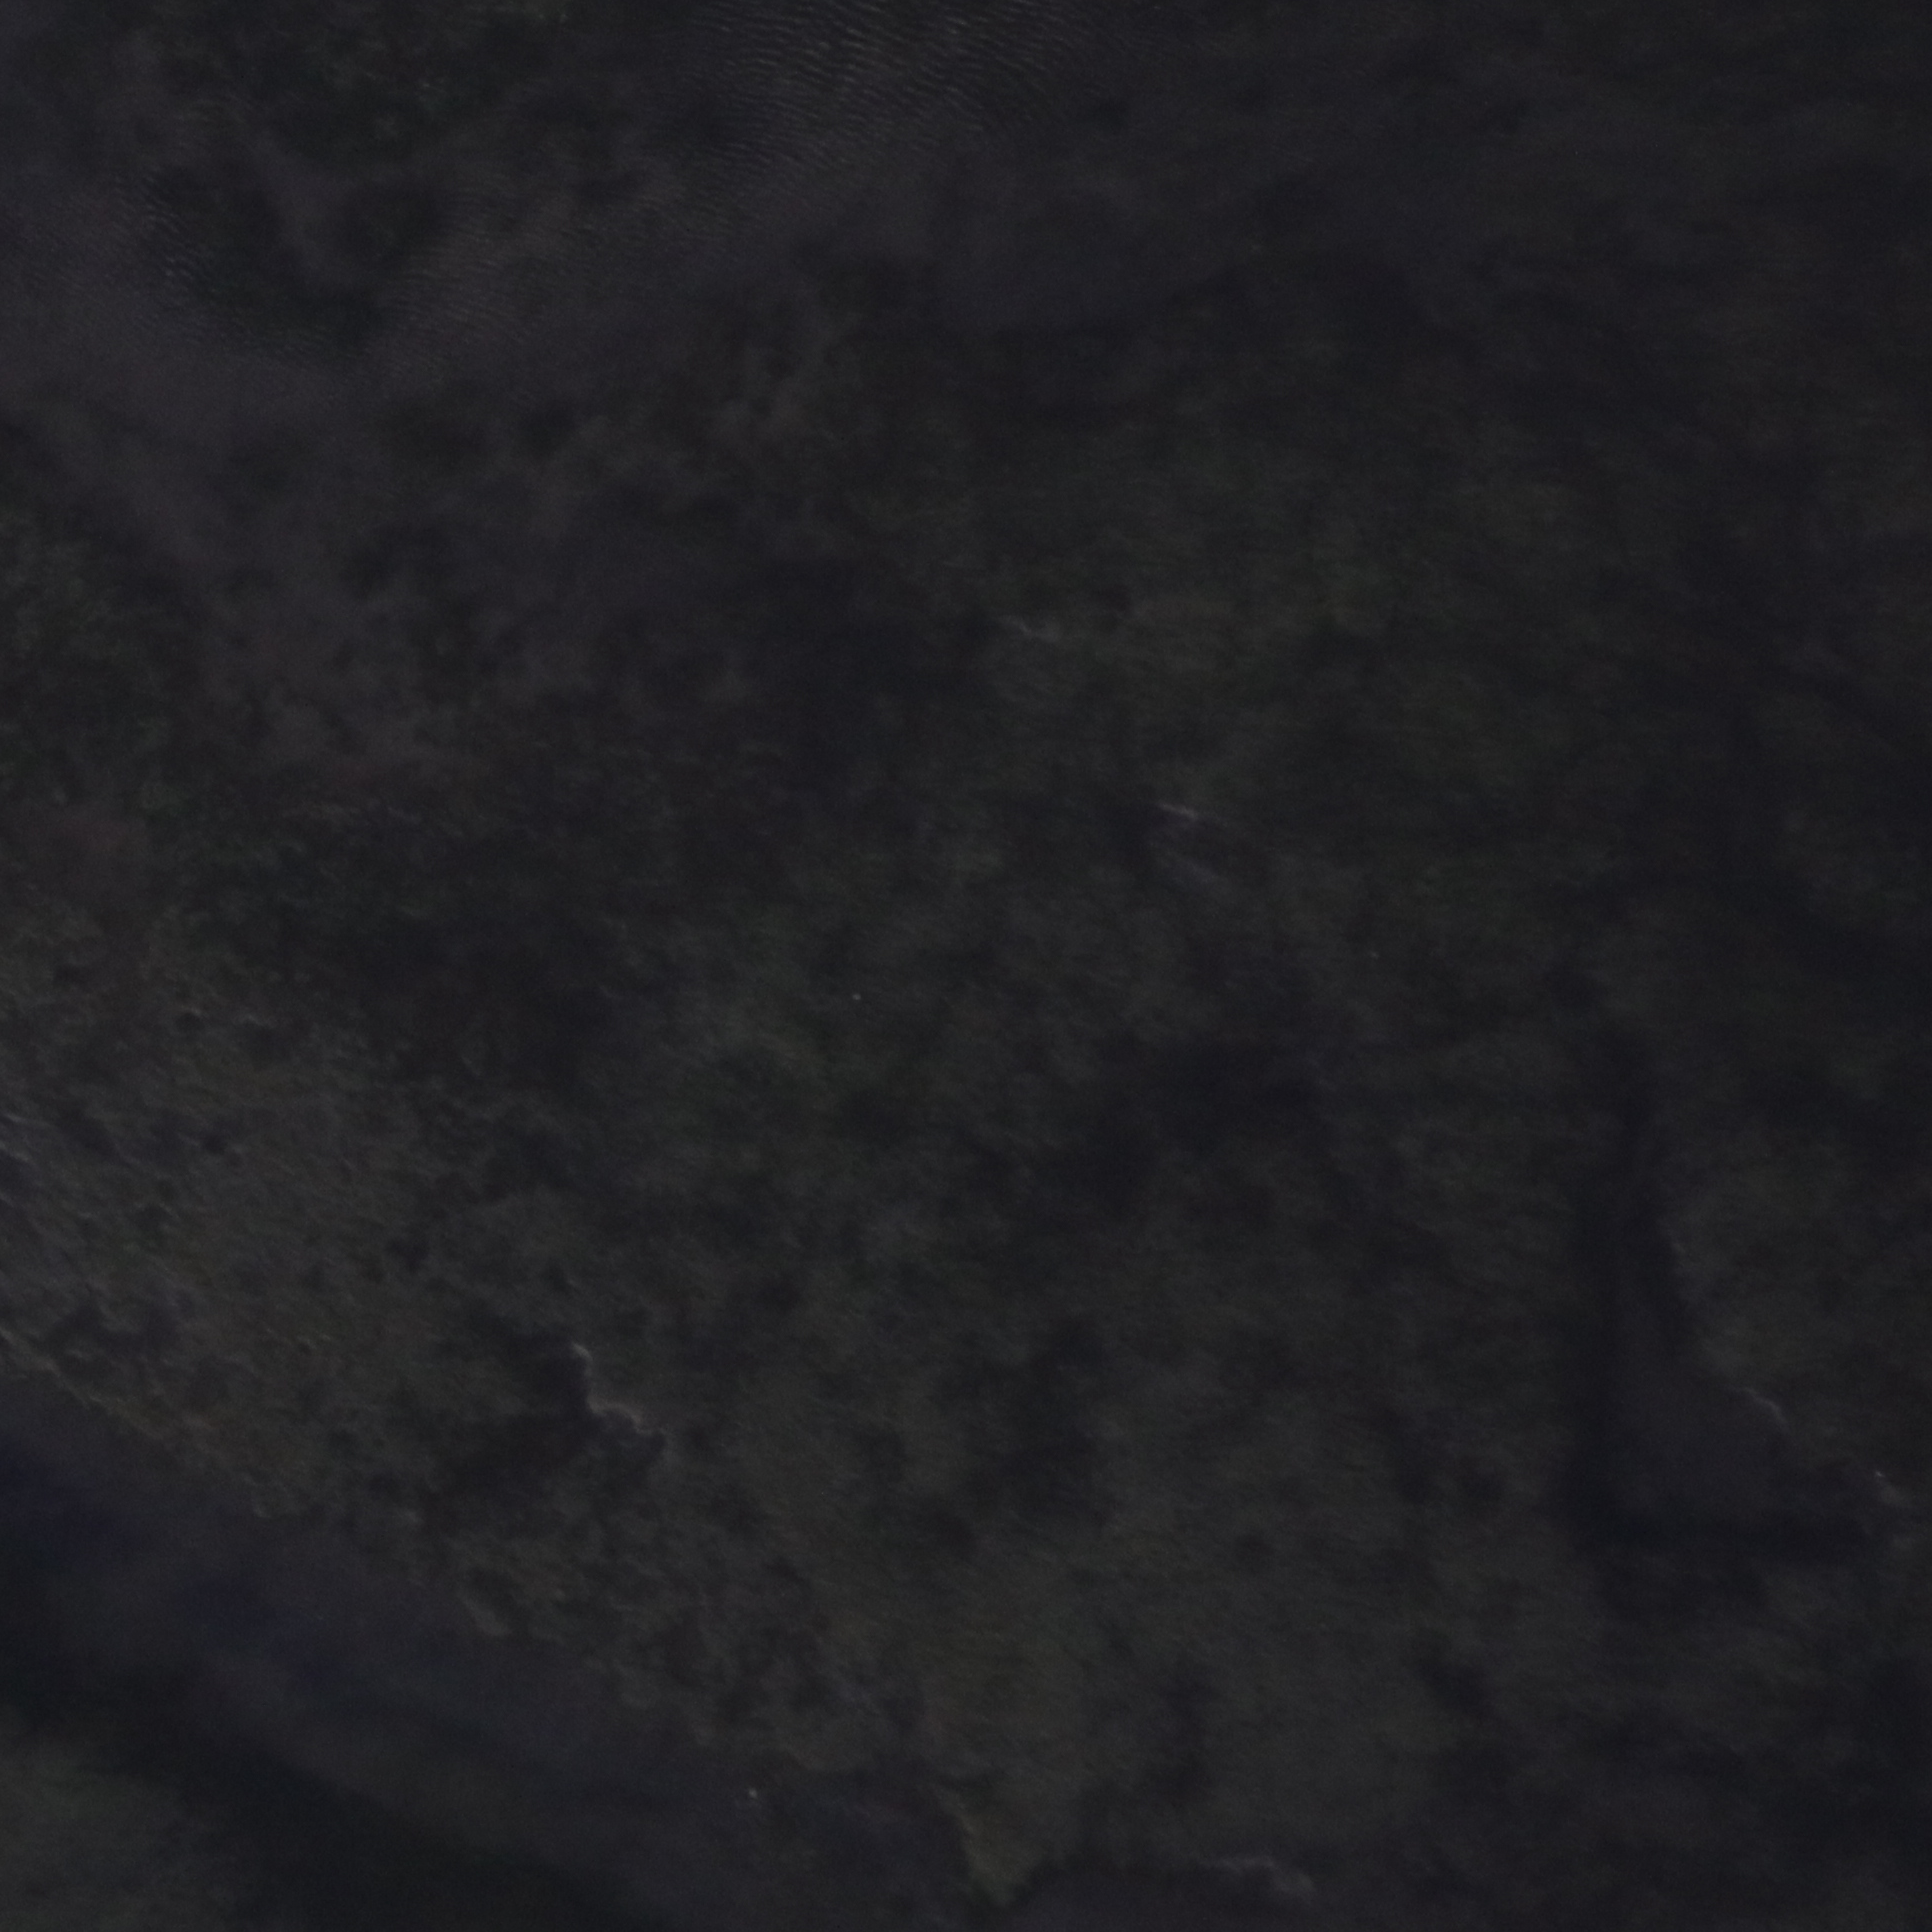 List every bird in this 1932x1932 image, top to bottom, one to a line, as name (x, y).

None